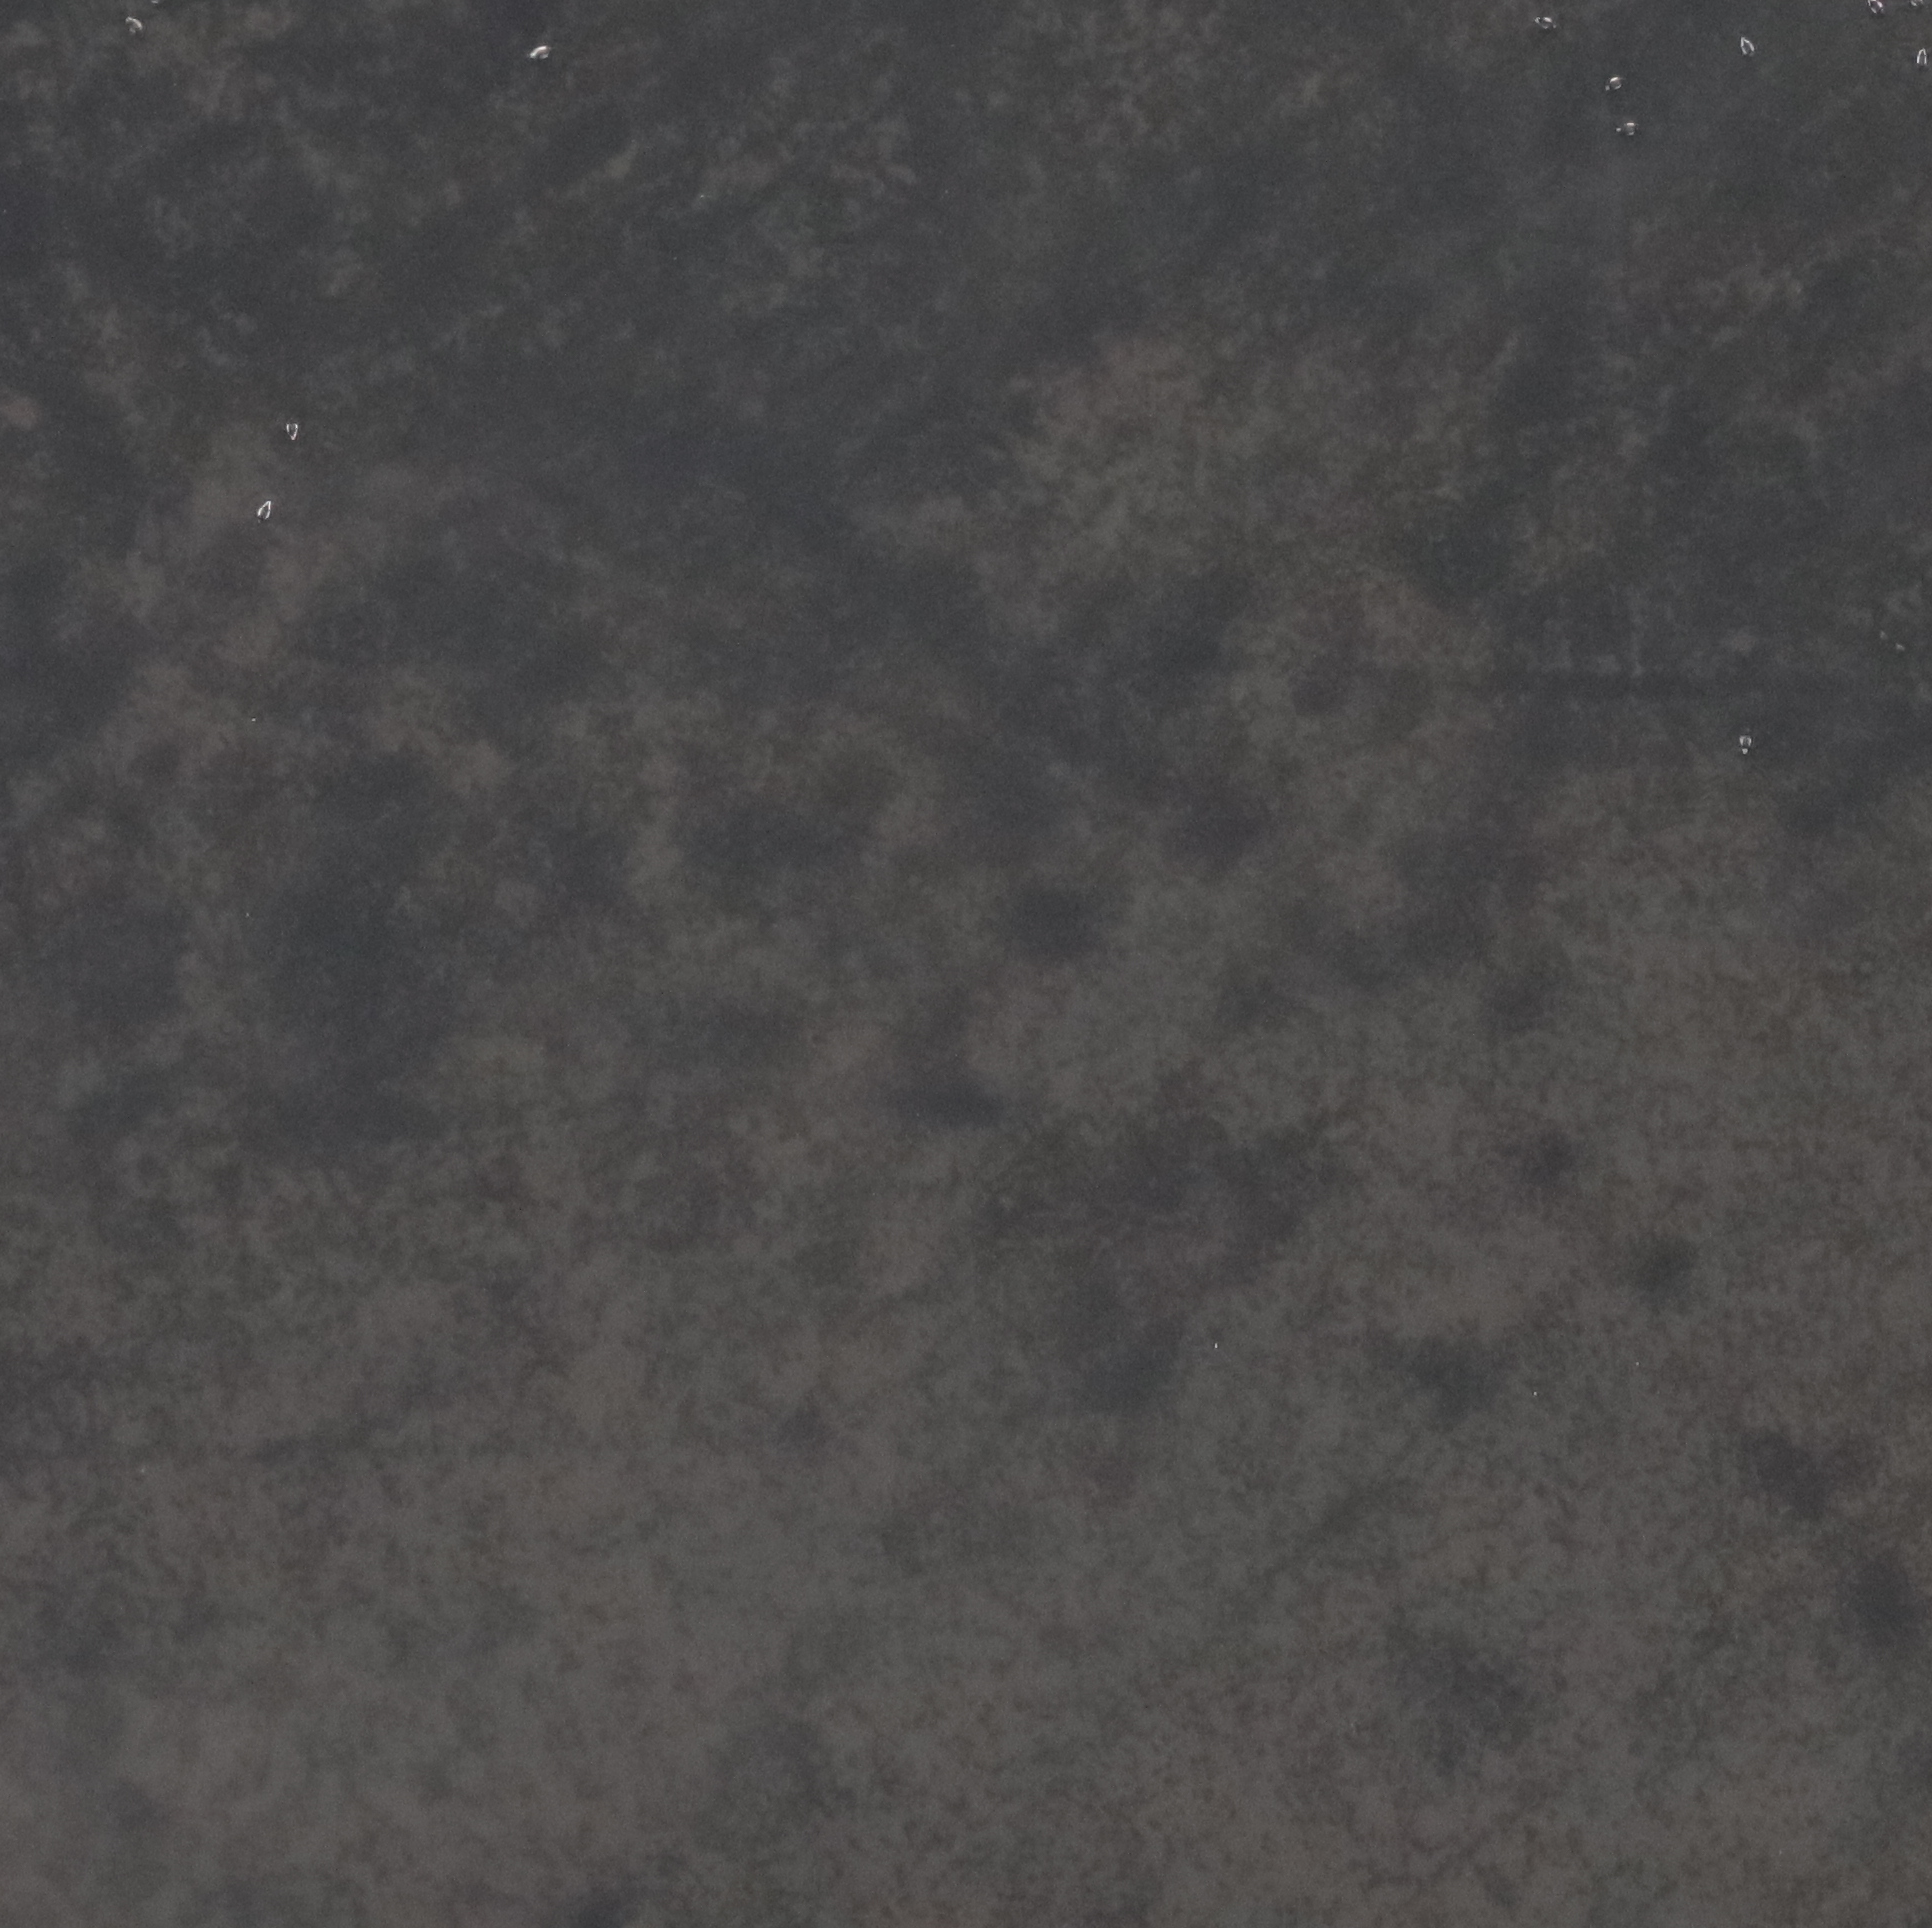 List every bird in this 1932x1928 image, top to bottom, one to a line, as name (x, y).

brant (1875, 6)
brant (134, 23)
brant (1544, 23)
brant (1742, 43)
brant (542, 54)
brant (1921, 60)
brant (1611, 83)
brant (1628, 127)
brant (293, 427)
brant (266, 506)
brant (1744, 736)